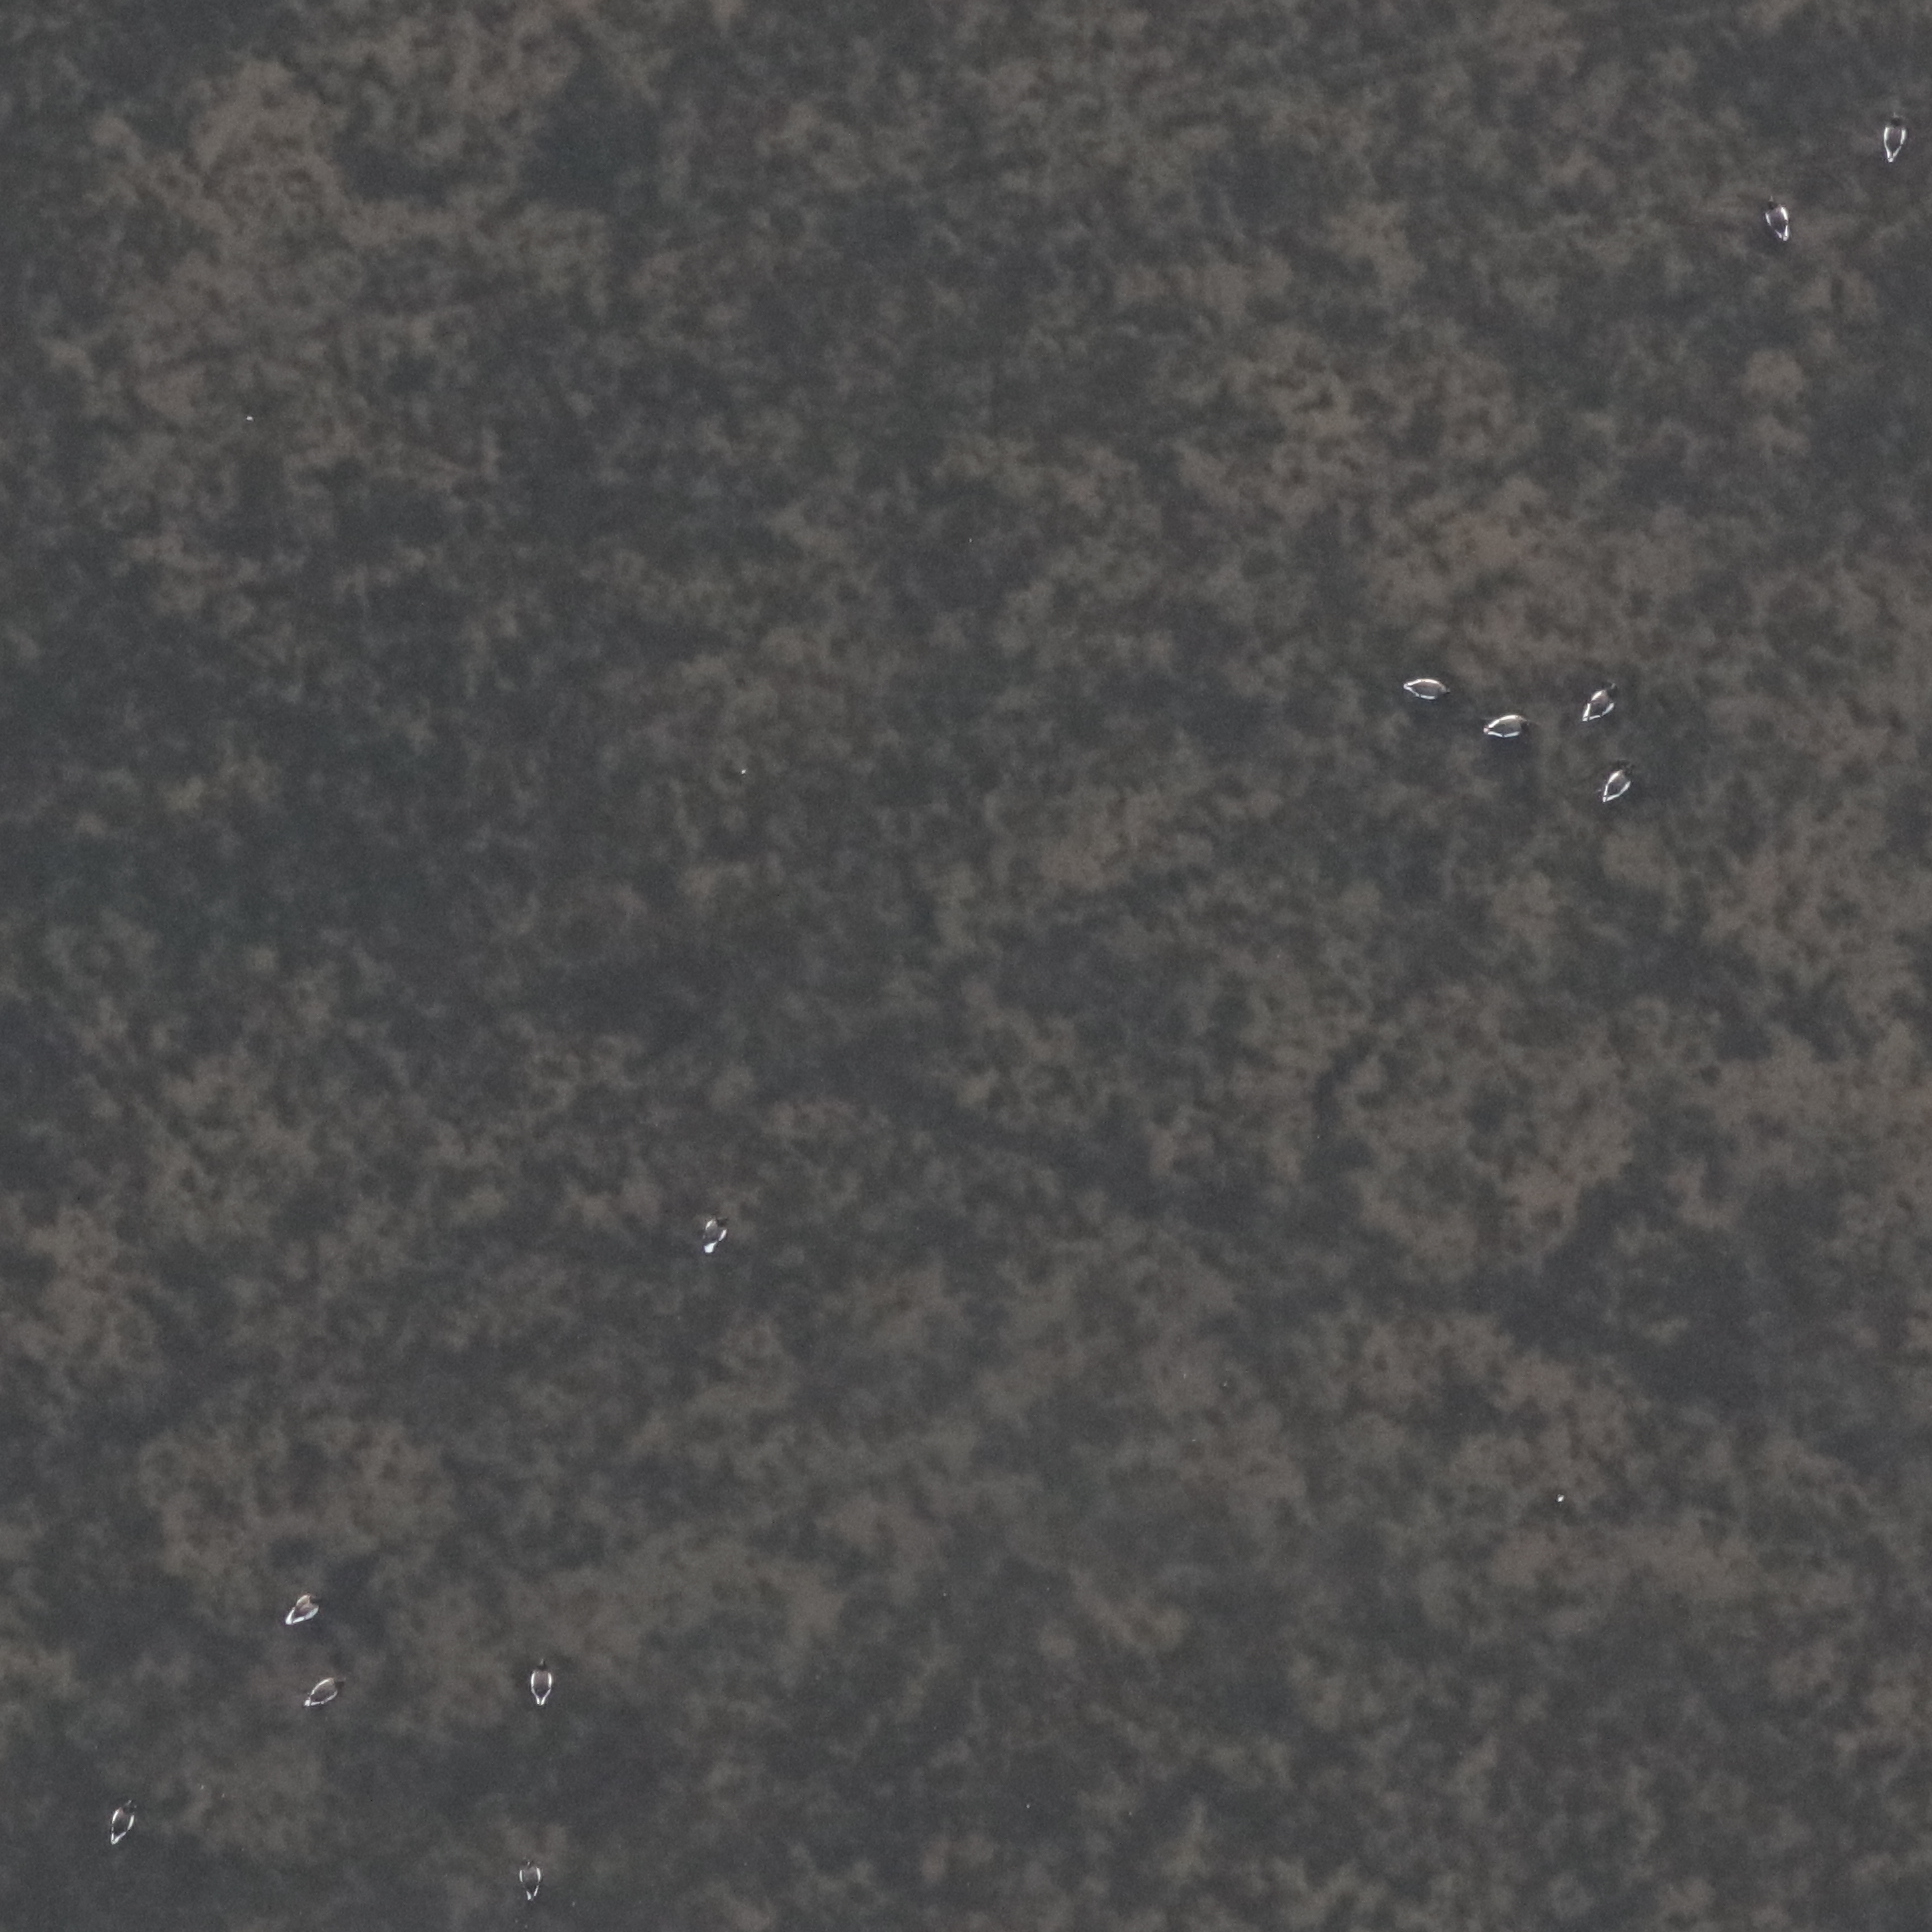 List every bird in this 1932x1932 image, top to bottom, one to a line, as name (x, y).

brant (1893, 138)
brant (1778, 218)
brant (1428, 689)
brant (1600, 704)
brant (1508, 727)
brant (1617, 785)
brant (715, 1234)
brant (303, 1606)
brant (542, 1683)
brant (323, 1691)
brant (123, 1822)
brant (529, 1877)